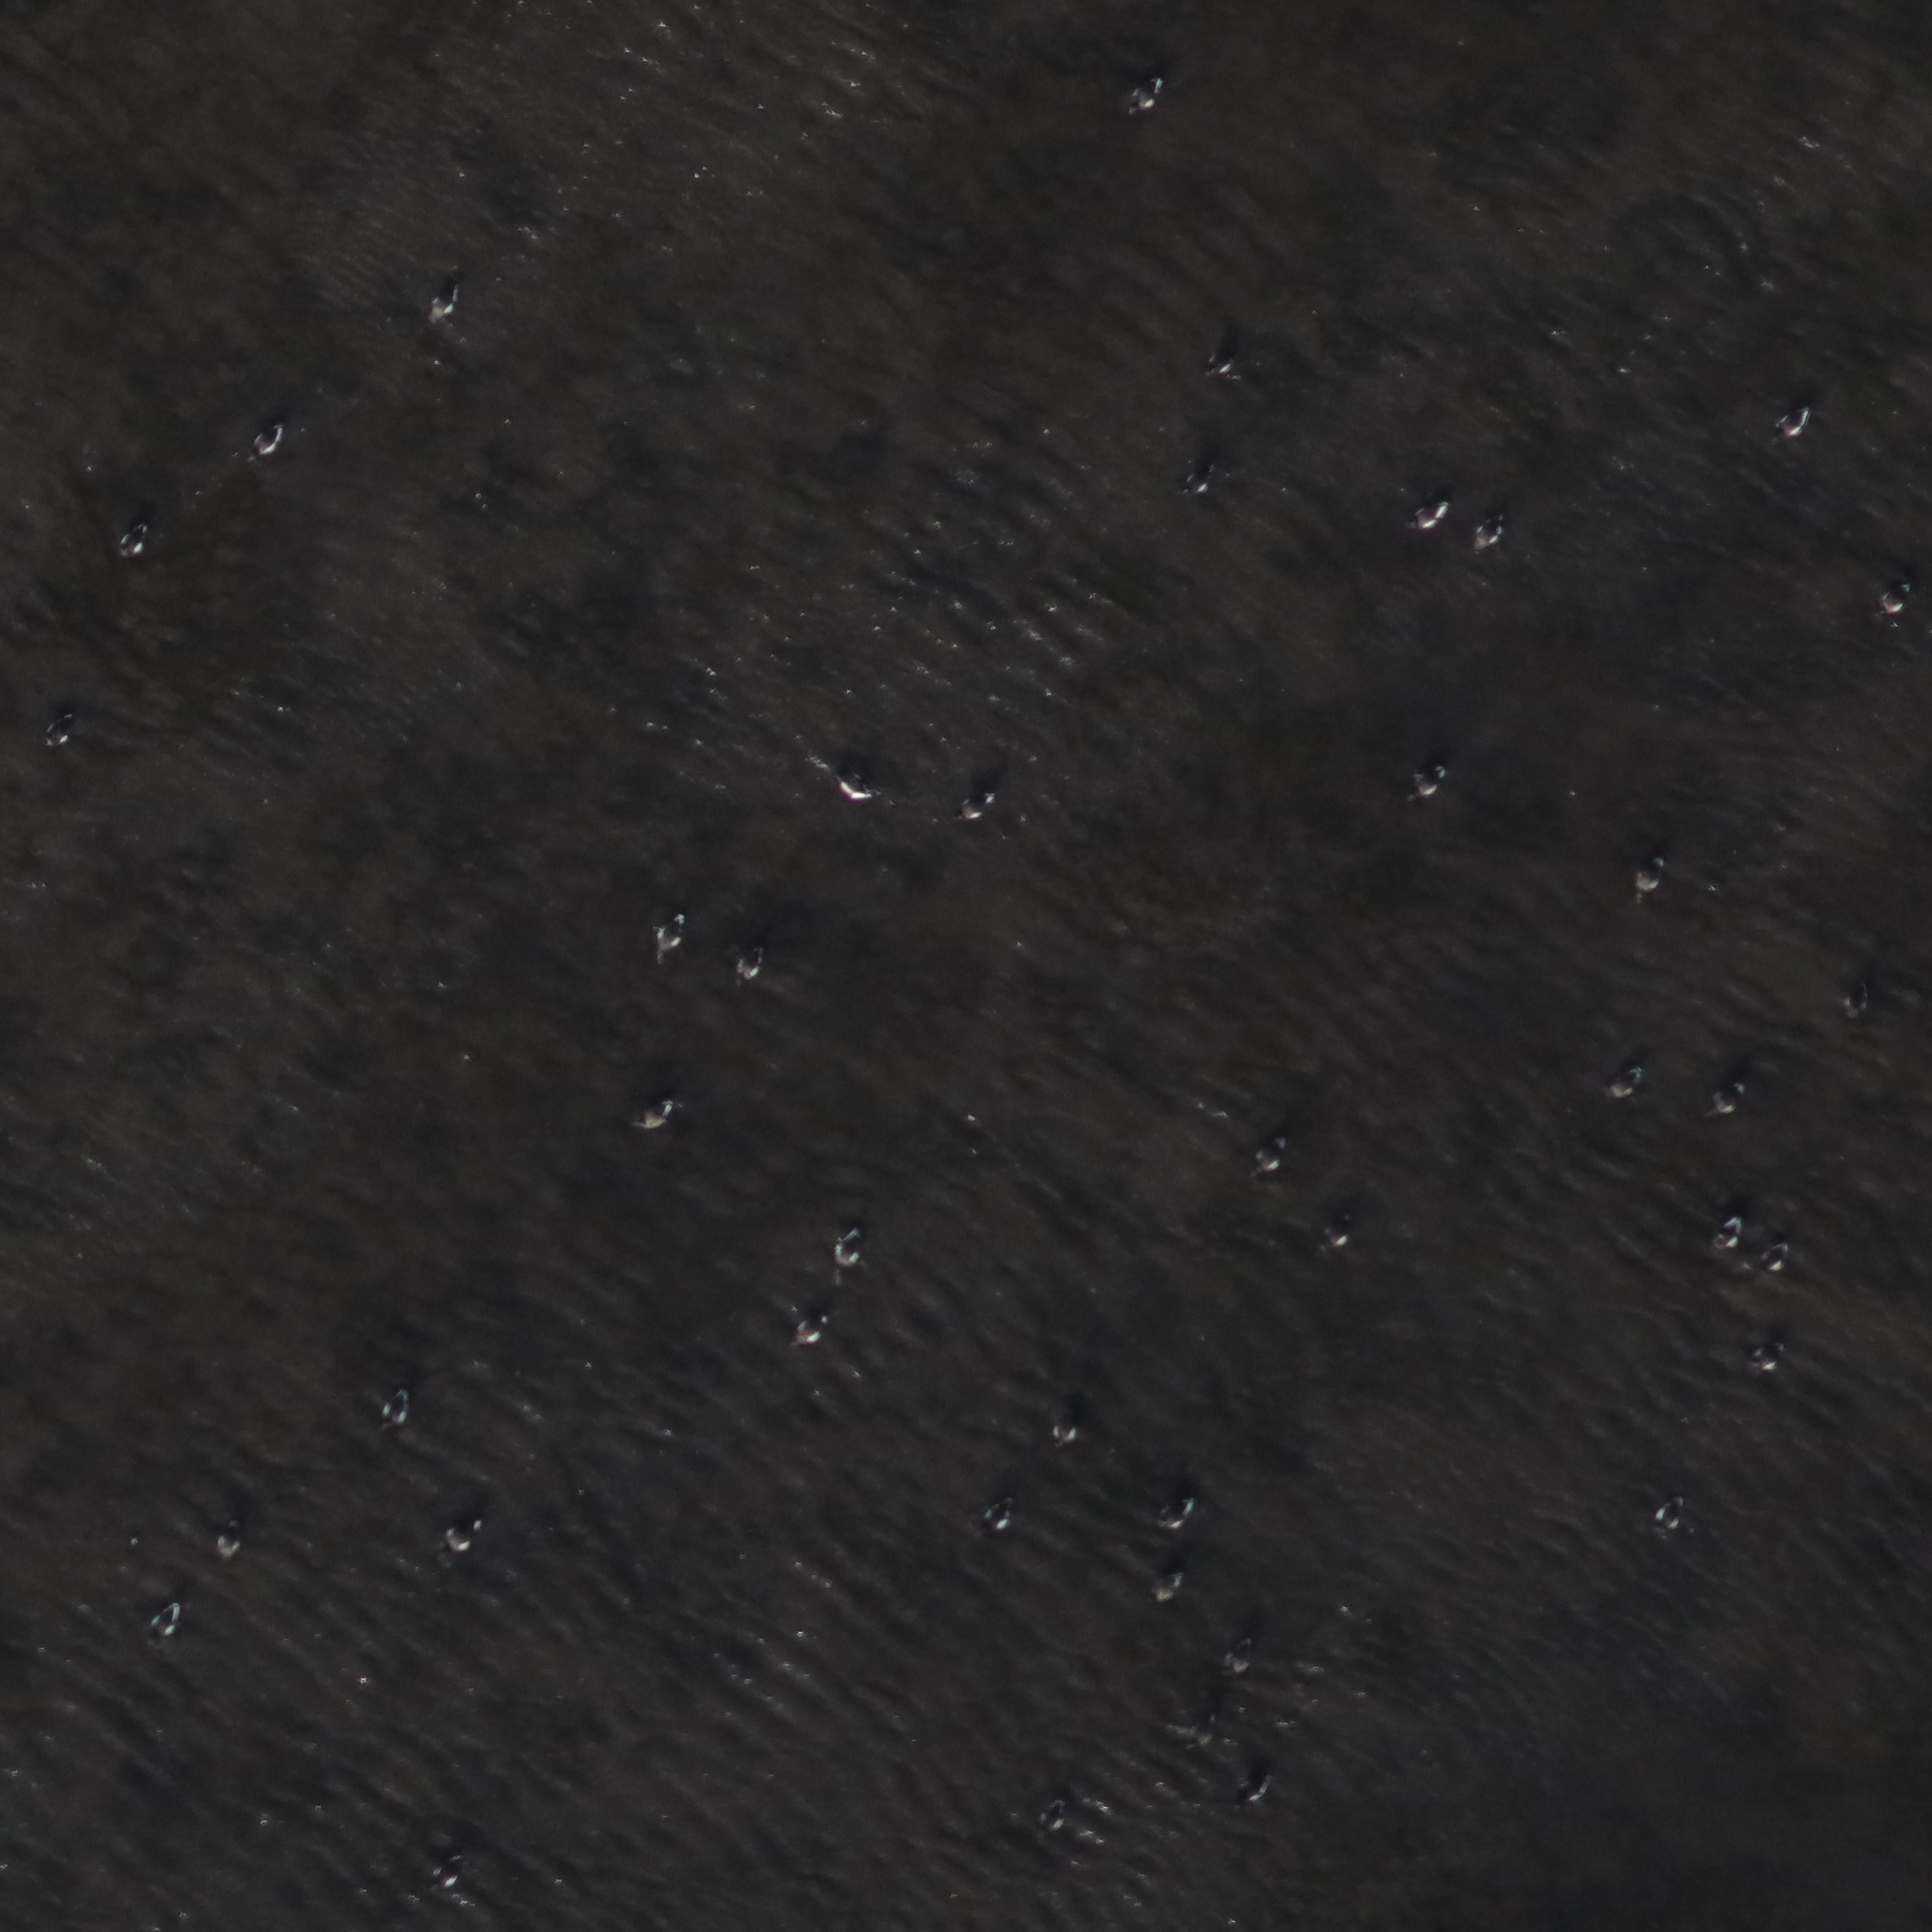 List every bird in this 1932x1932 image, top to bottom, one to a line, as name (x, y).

brant (1142, 95)
brant (443, 305)
brant (1226, 372)
brant (1792, 424)
brant (266, 441)
brant (1201, 476)
brant (1427, 514)
brant (1487, 533)
brant (132, 542)
brant (1891, 600)
brant (63, 733)
brant (868, 782)
brant (1427, 783)
brant (967, 810)
brant (1648, 876)
brant (677, 929)
brant (745, 964)
brant (1852, 997)
brant (1624, 1083)
brant (1726, 1098)
brant (653, 1114)
brant (1266, 1158)
brant (1726, 1234)
brant (1340, 1238)
brant (845, 1244)
brant (1773, 1251)
brant (806, 1328)
brant (1763, 1355)
brant (393, 1410)
brant (1069, 1439)
brant (1669, 1515)
brant (996, 1516)
brant (1171, 1516)
brant (228, 1537)
brant (456, 1538)
brant (1166, 1574)
brant (163, 1623)
brant (1241, 1655)
brant (1204, 1732)
brant (1242, 1793)
brant (1058, 1815)
brant (443, 1878)